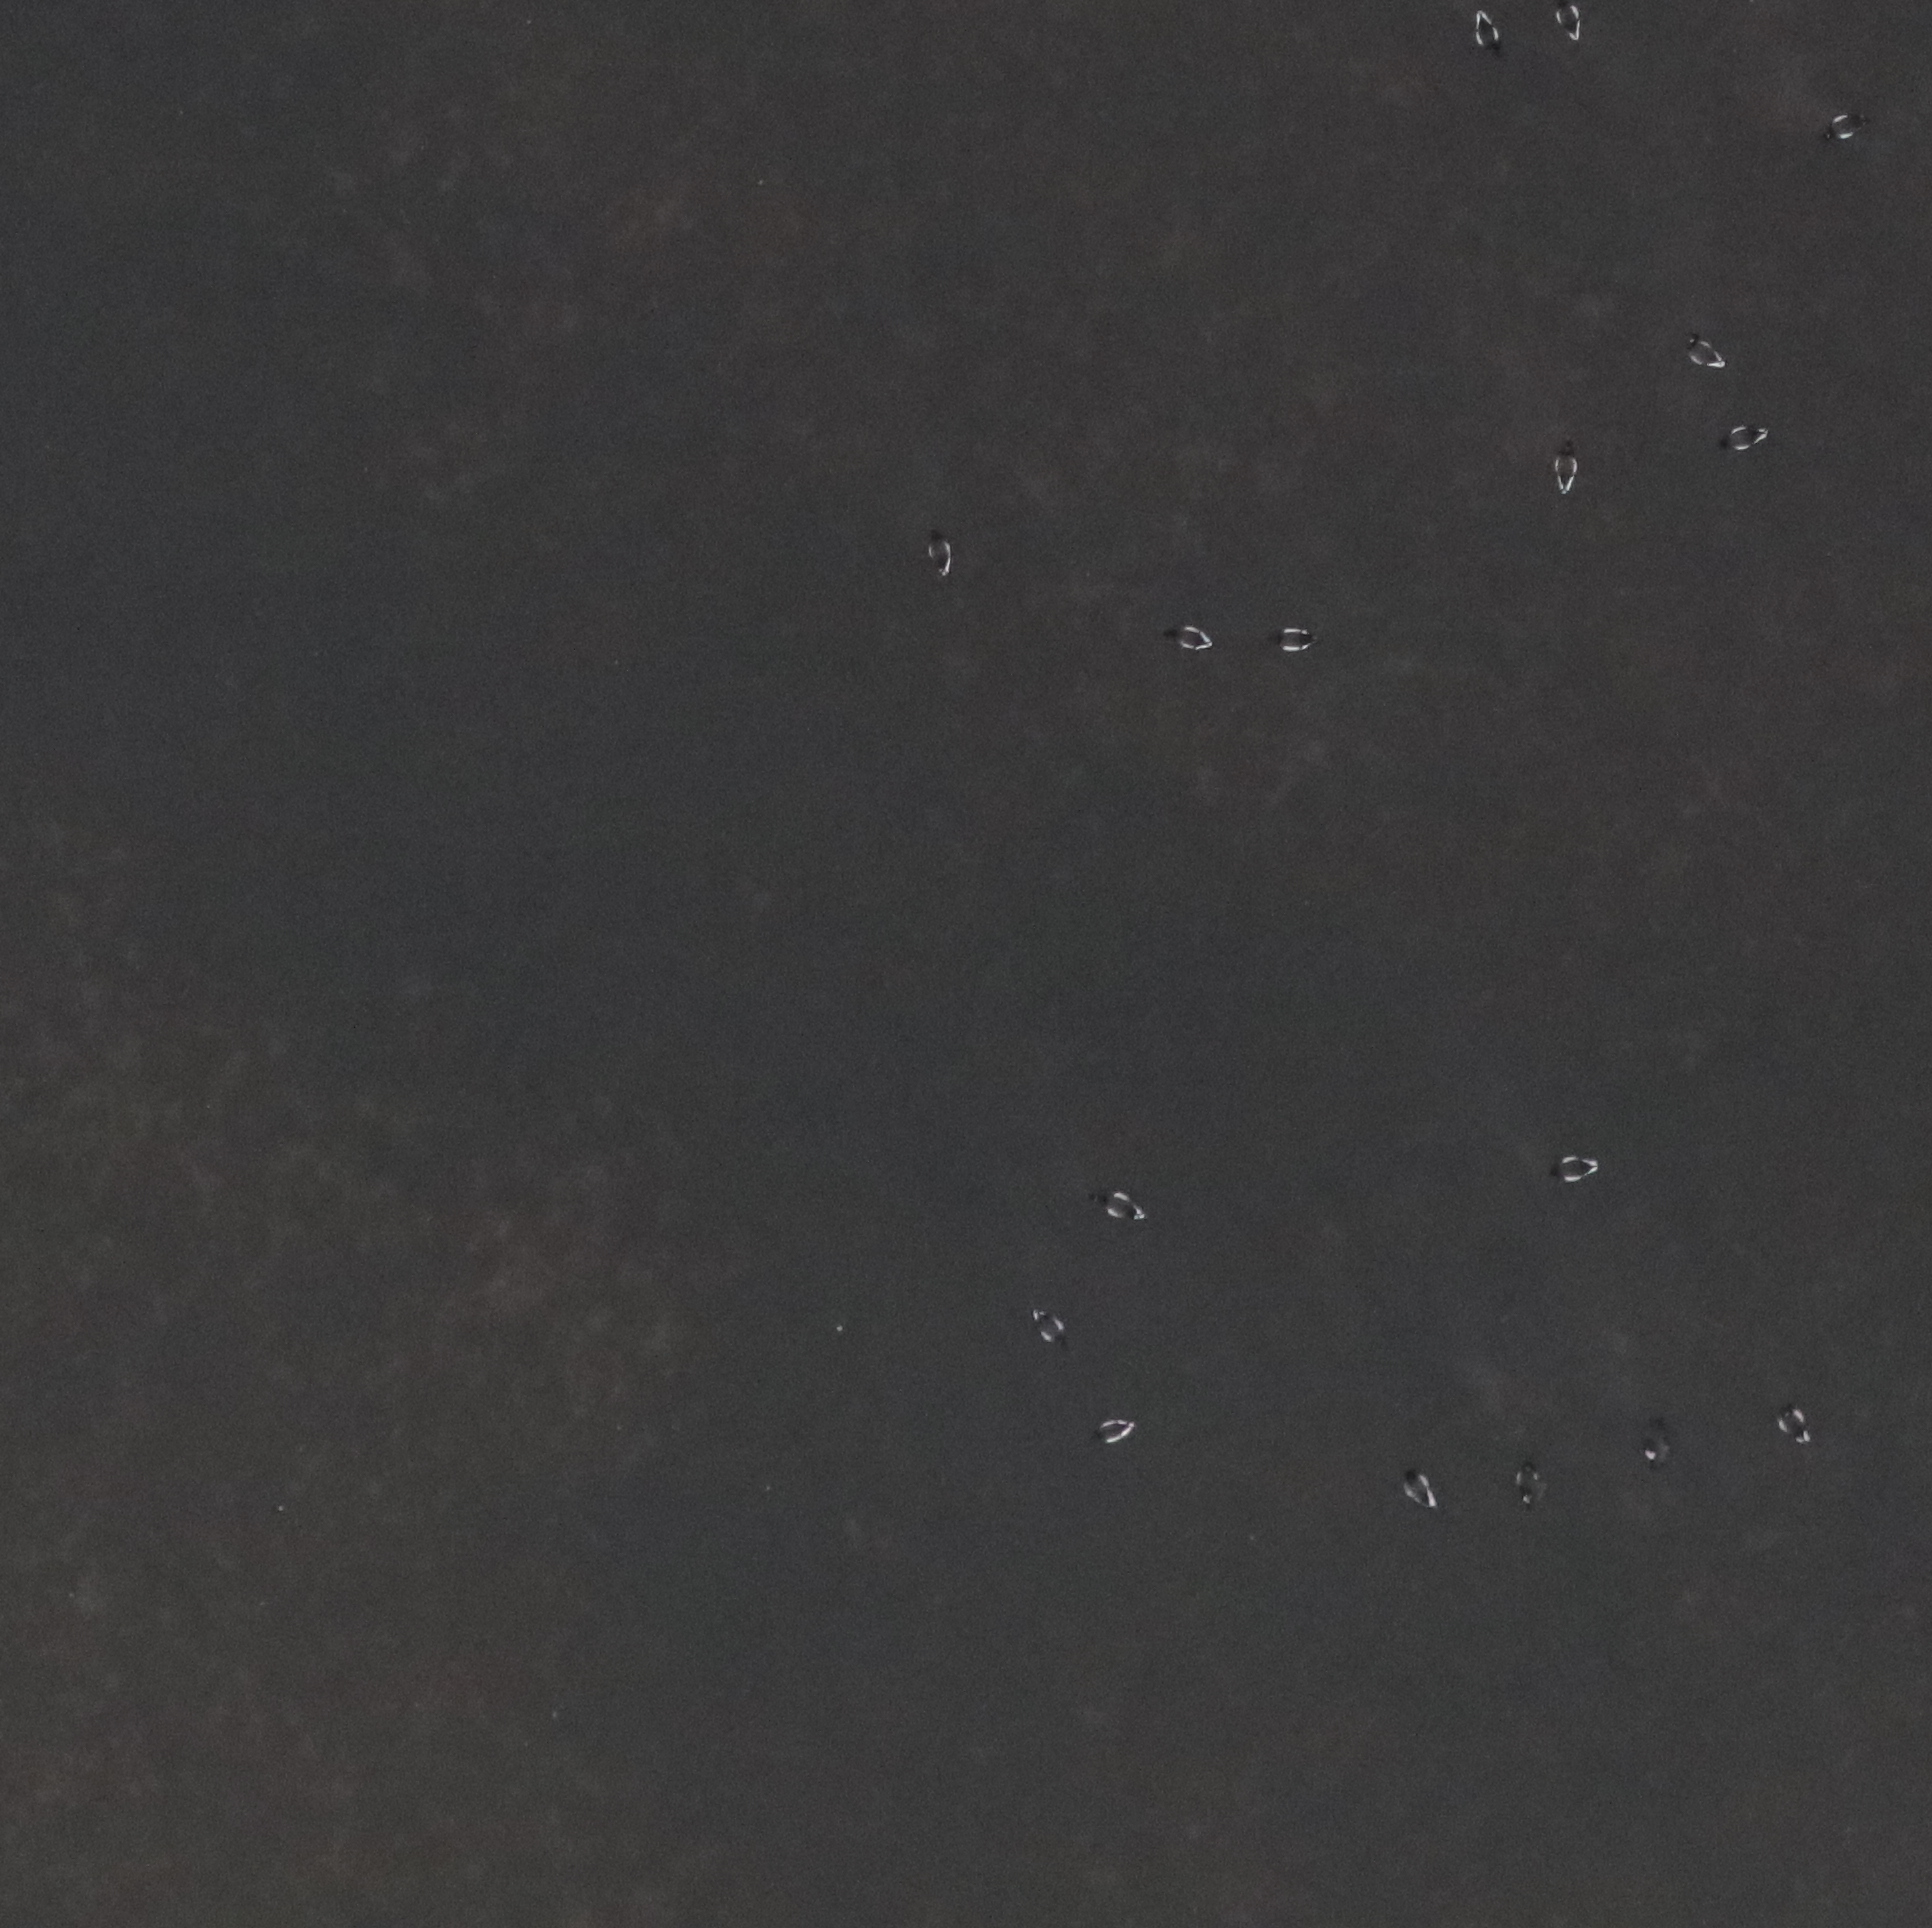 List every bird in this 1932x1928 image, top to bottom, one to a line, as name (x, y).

brant (1567, 19)
brant (1487, 33)
brant (1843, 127)
brant (1705, 353)
brant (1744, 438)
brant (1567, 469)
brant (939, 554)
brant (1190, 637)
brant (1295, 638)
brant (1575, 1169)
brant (1121, 1206)
brant (1049, 1327)
brant (1794, 1423)
brant (1113, 1431)
brant (1658, 1445)
brant (1531, 1486)
brant (1419, 1488)